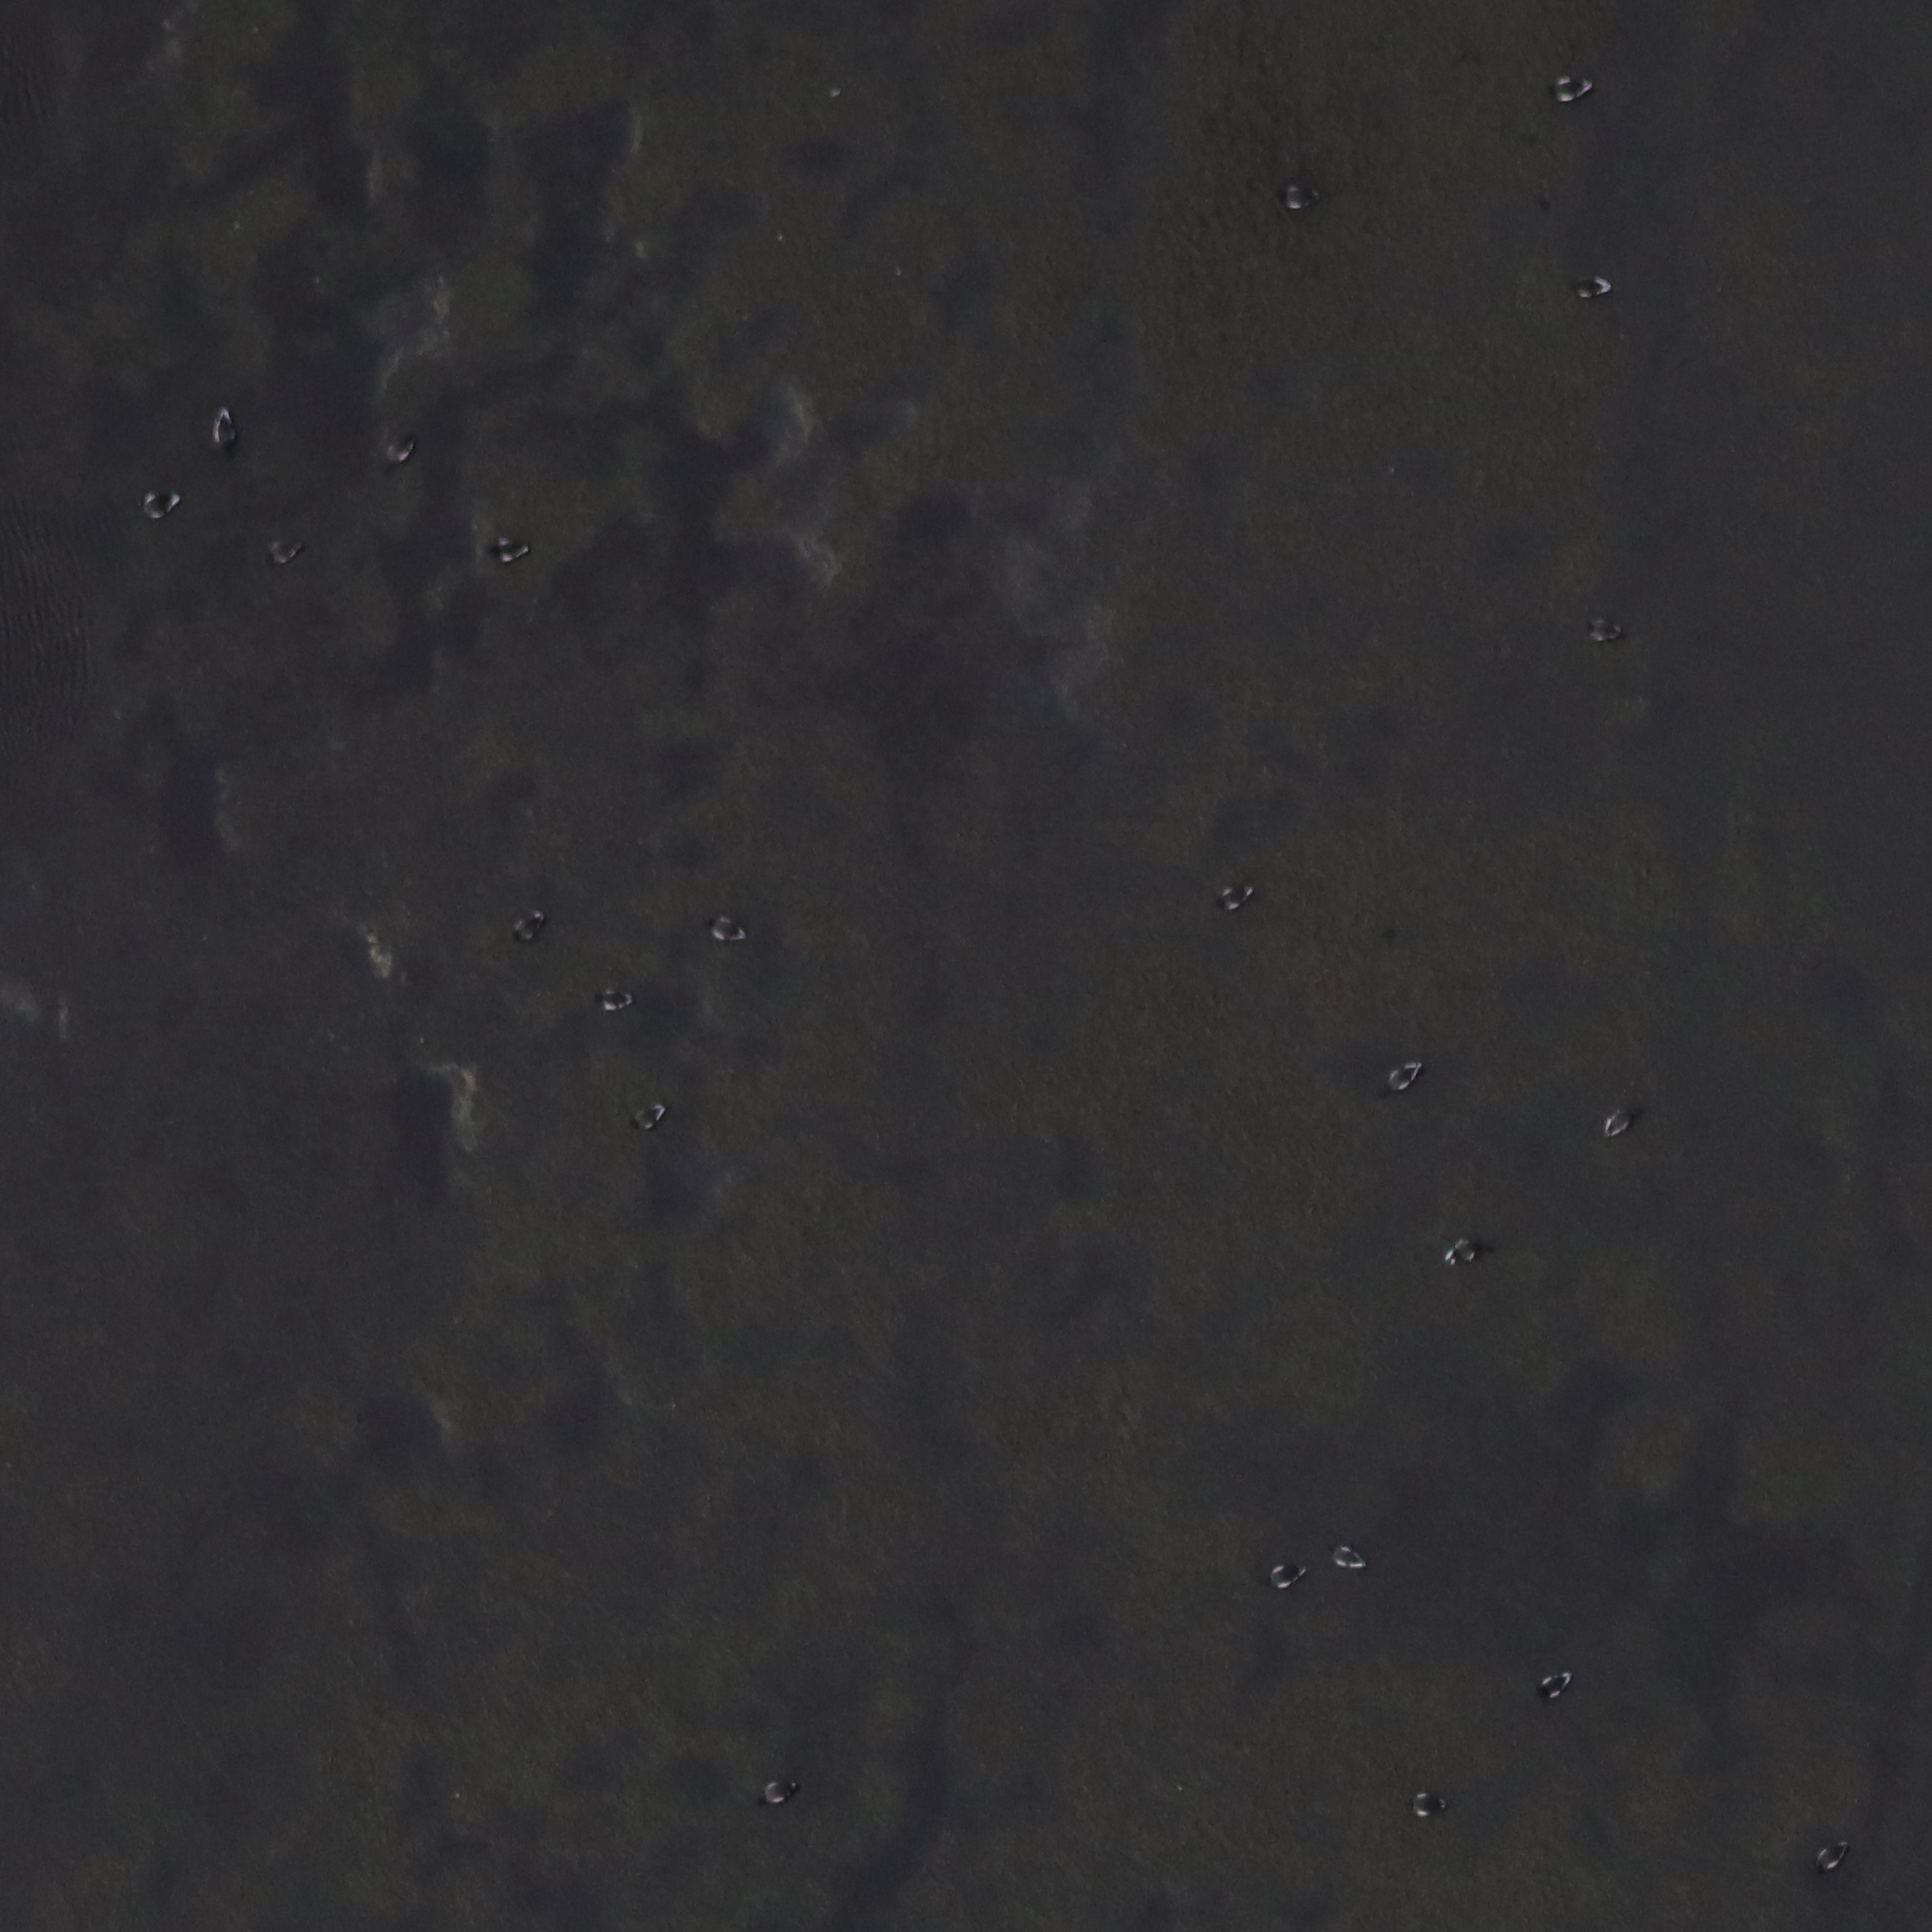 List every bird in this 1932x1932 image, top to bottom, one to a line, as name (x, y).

brant (1572, 89)
brant (1293, 197)
brant (1594, 286)
brant (223, 430)
brant (399, 452)
brant (158, 505)
brant (509, 549)
brant (283, 552)
brant (1607, 632)
brant (1234, 898)
brant (530, 926)
brant (728, 930)
brant (617, 1001)
brant (1403, 1076)
brant (648, 1115)
brant (1620, 1123)
brant (1464, 1251)
brant (1347, 1556)
brant (1285, 1577)
brant (1555, 1685)
brant (776, 1792)
brant (1426, 1803)
brant (1829, 1859)